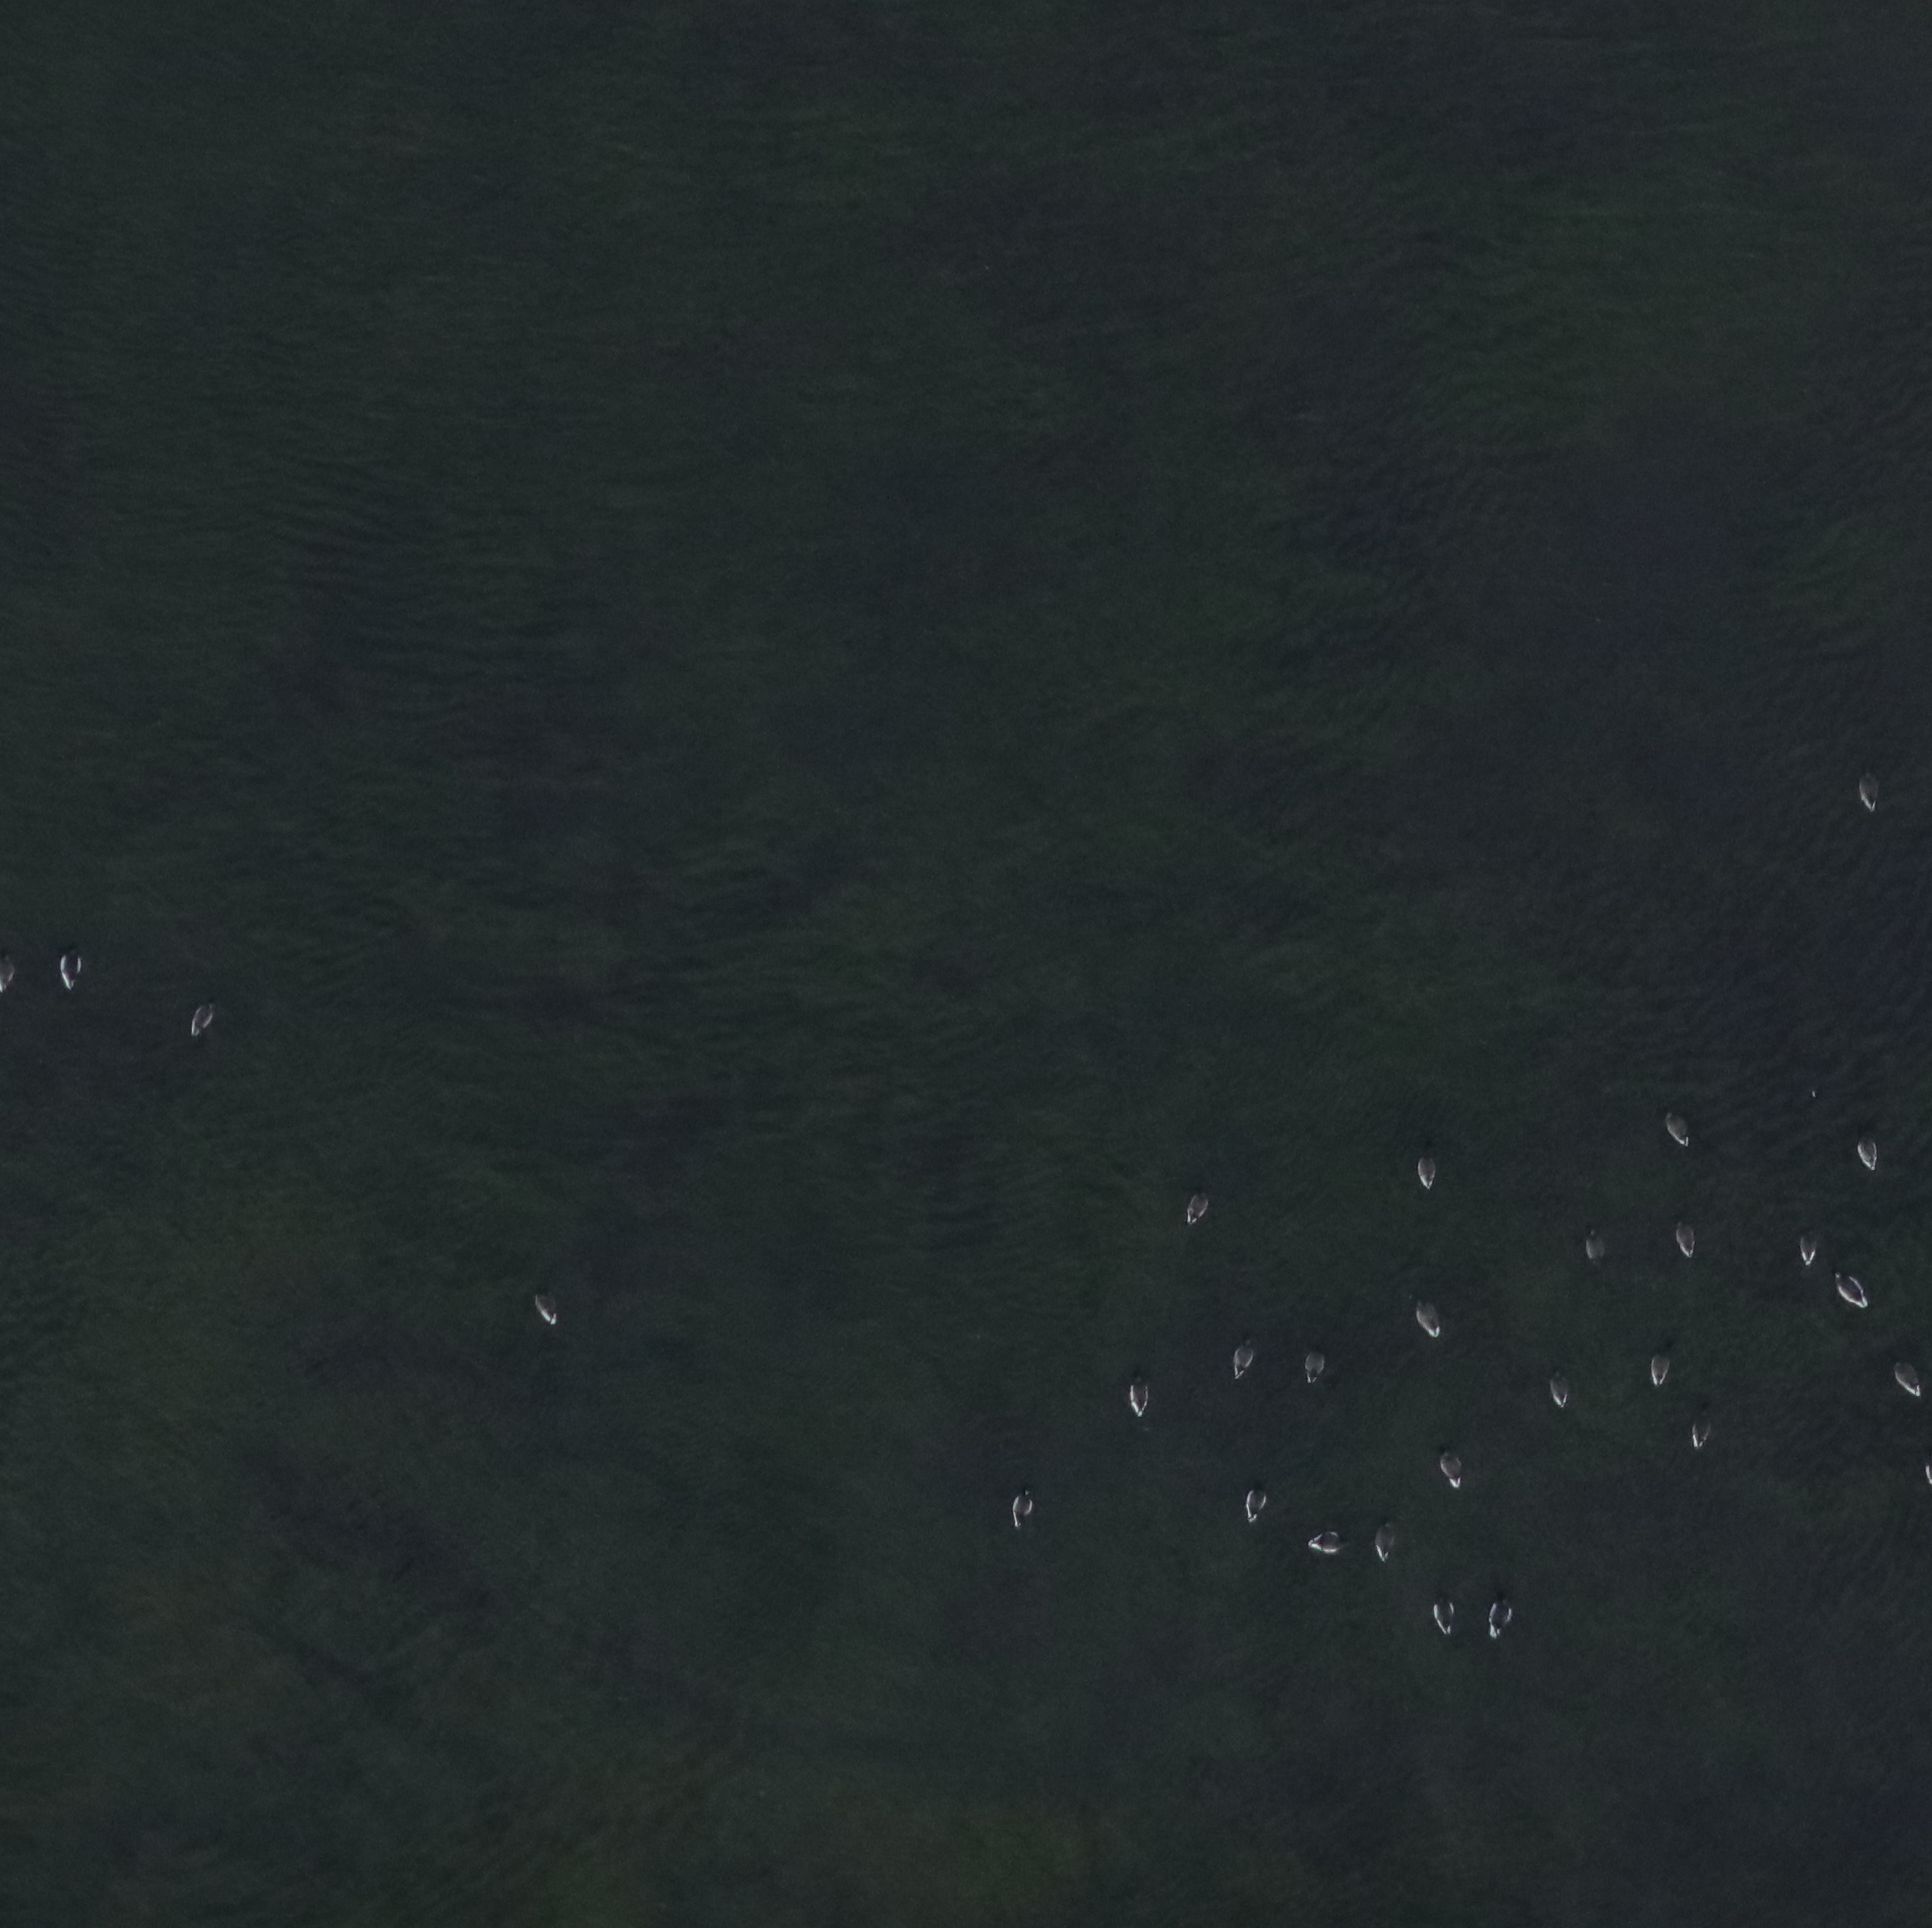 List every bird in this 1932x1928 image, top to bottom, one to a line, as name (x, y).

brant (1868, 792)
brant (70, 968)
brant (4, 973)
brant (202, 1020)
brant (1676, 1126)
brant (1867, 1152)
brant (1425, 1168)
brant (1197, 1205)
brant (1682, 1237)
brant (1805, 1249)
brant (1593, 1252)
brant (1850, 1288)
brant (544, 1305)
brant (1426, 1317)
brant (1242, 1354)
brant (1314, 1363)
brant (1660, 1366)
brant (1906, 1375)
brant (1562, 1390)
brant (1138, 1396)
brant (1701, 1433)
brant (1450, 1466)
brant (1254, 1503)
brant (1023, 1507)
brant (1384, 1539)
brant (1329, 1542)
brant (1443, 1616)
brant (1499, 1616)